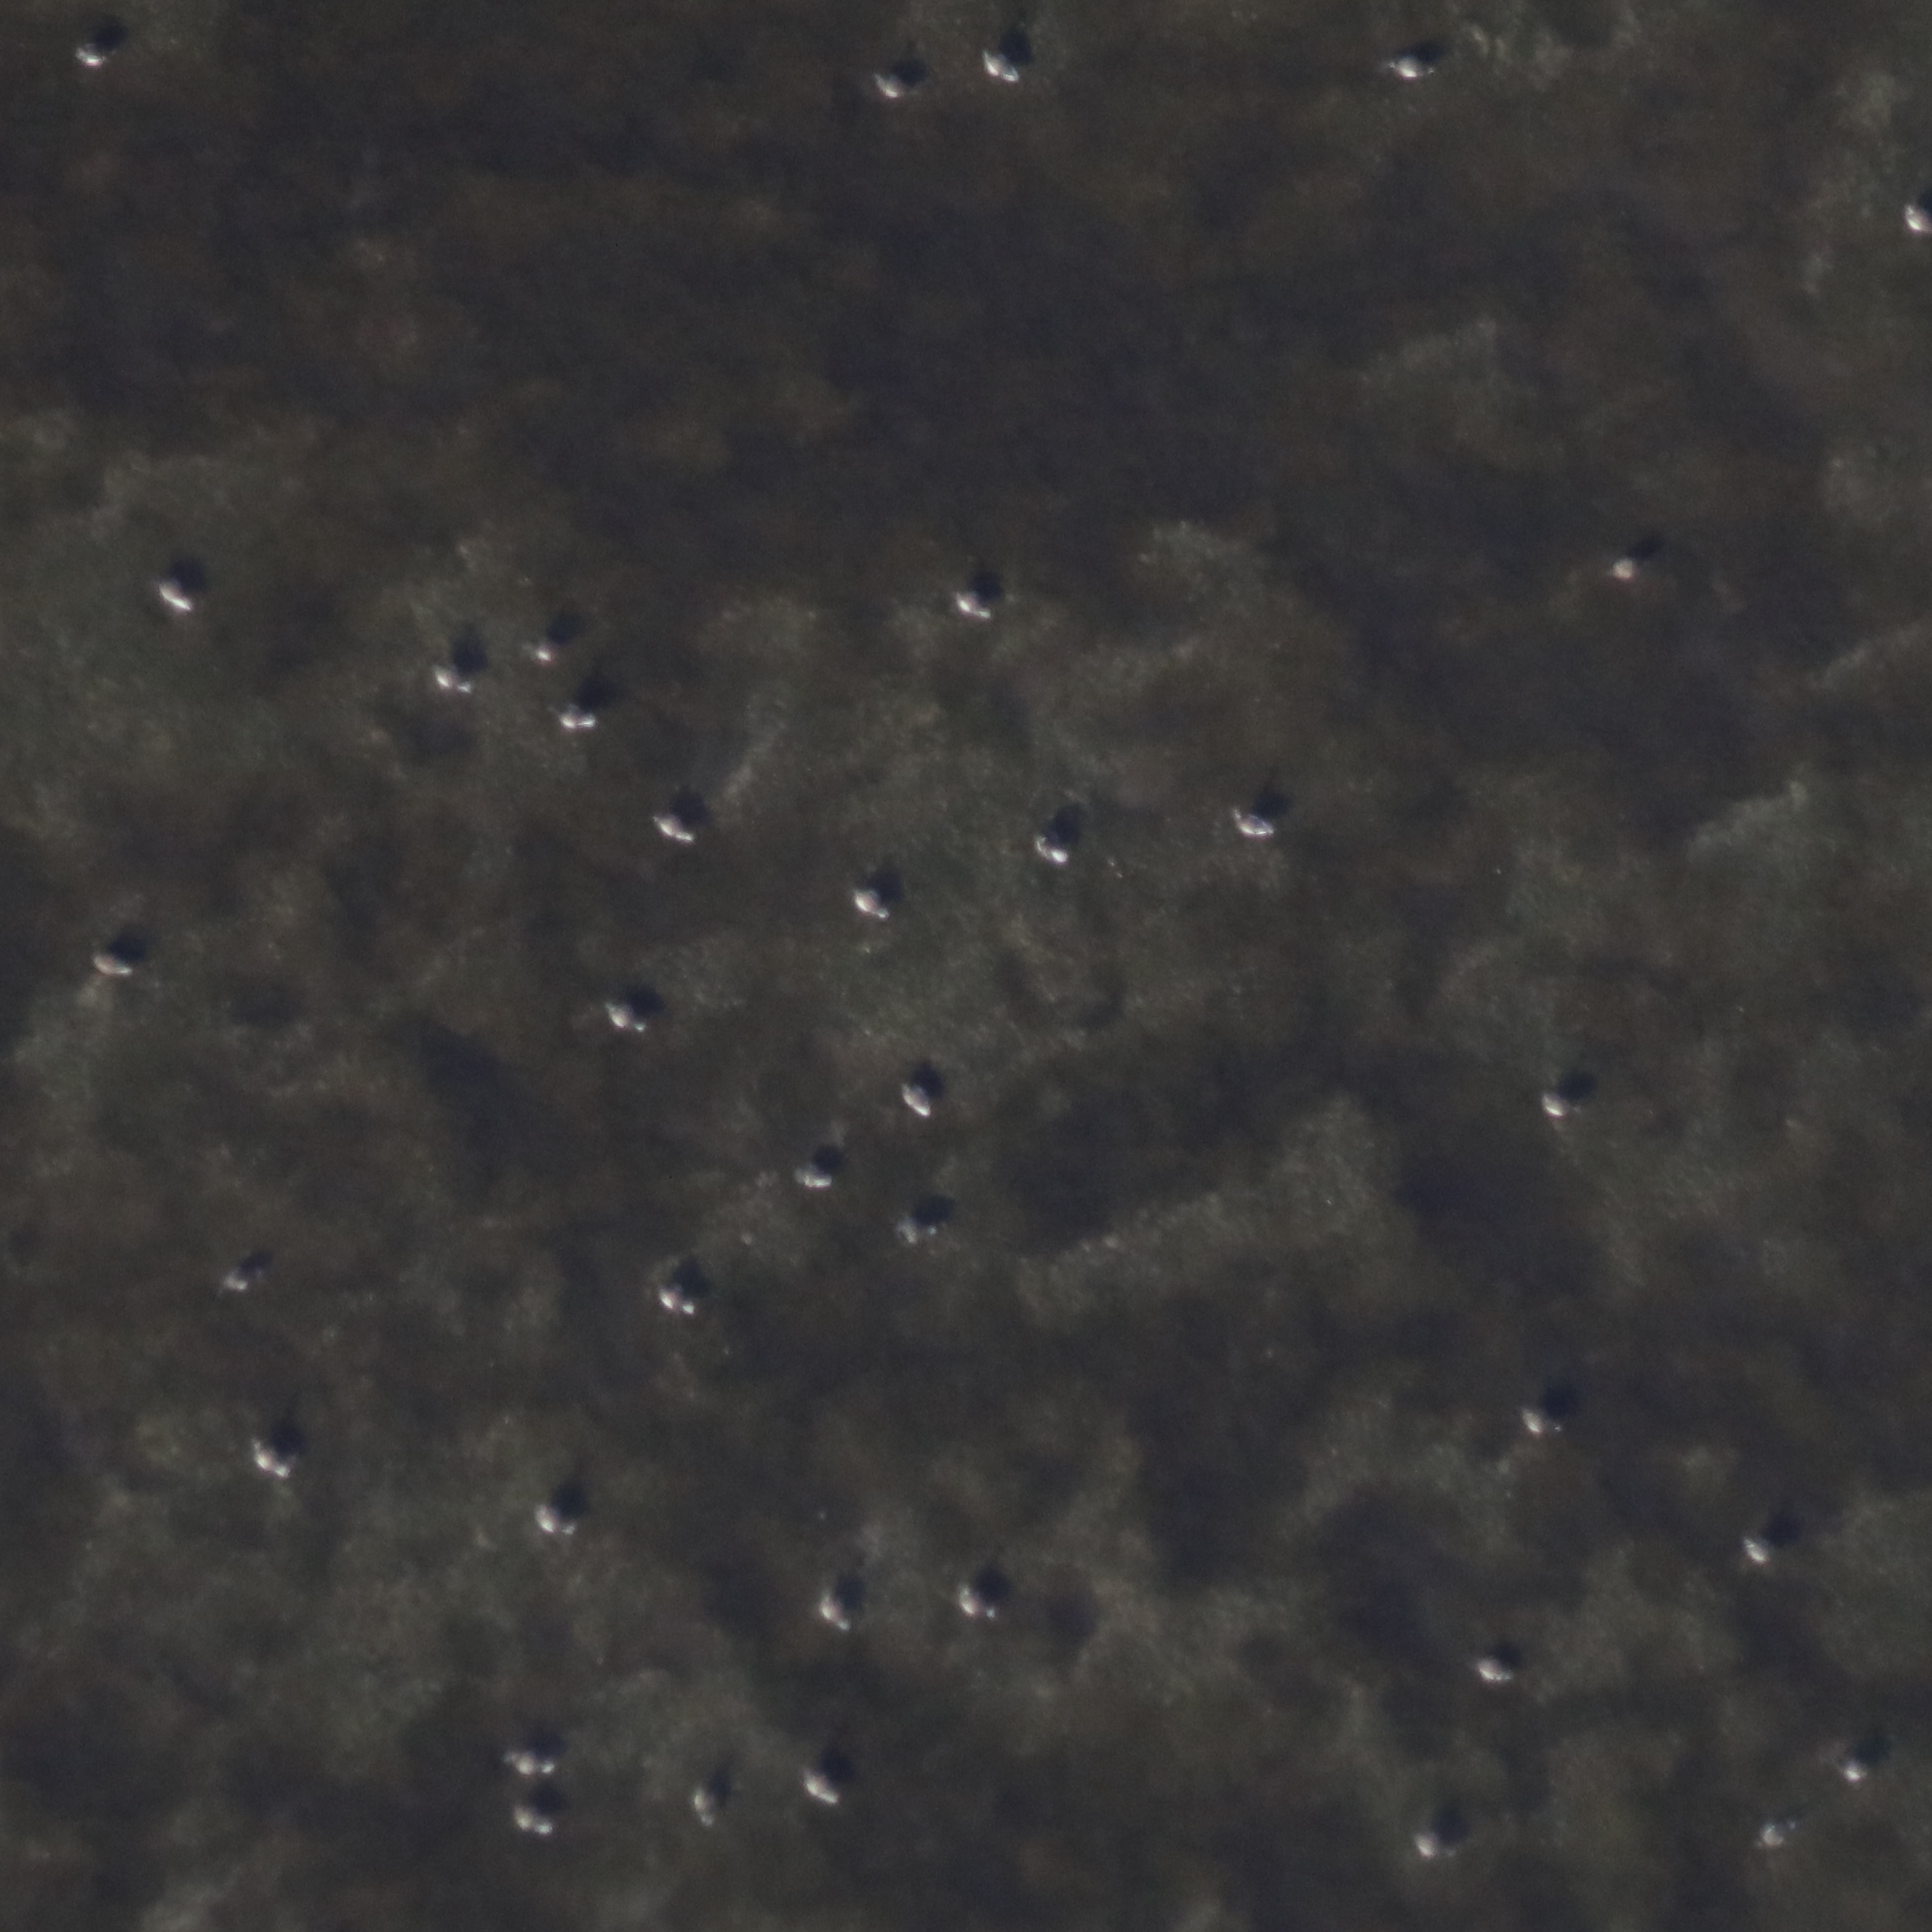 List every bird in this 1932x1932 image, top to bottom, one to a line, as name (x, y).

brant (103, 49)
brant (1000, 64)
brant (1412, 66)
brant (893, 84)
brant (1922, 219)
brant (1624, 567)
brant (177, 595)
brant (971, 602)
brant (547, 656)
brant (450, 675)
brant (573, 718)
brant (1244, 815)
brant (677, 828)
brant (1054, 855)
brant (867, 901)
brant (108, 967)
brant (624, 1016)
brant (918, 1098)
brant (1559, 1102)
brant (814, 1174)
brant (915, 1233)
brant (246, 1273)
brant (670, 1295)
brant (1540, 1421)
brant (271, 1458)
brant (554, 1519)
brant (1755, 1555)
brant (975, 1602)
brant (834, 1608)
brant (1490, 1673)
brant (521, 1763)
brant (1863, 1763)
brant (822, 1785)
brant (709, 1803)
brant (546, 1825)
brant (1777, 1838)
brant (1433, 1841)